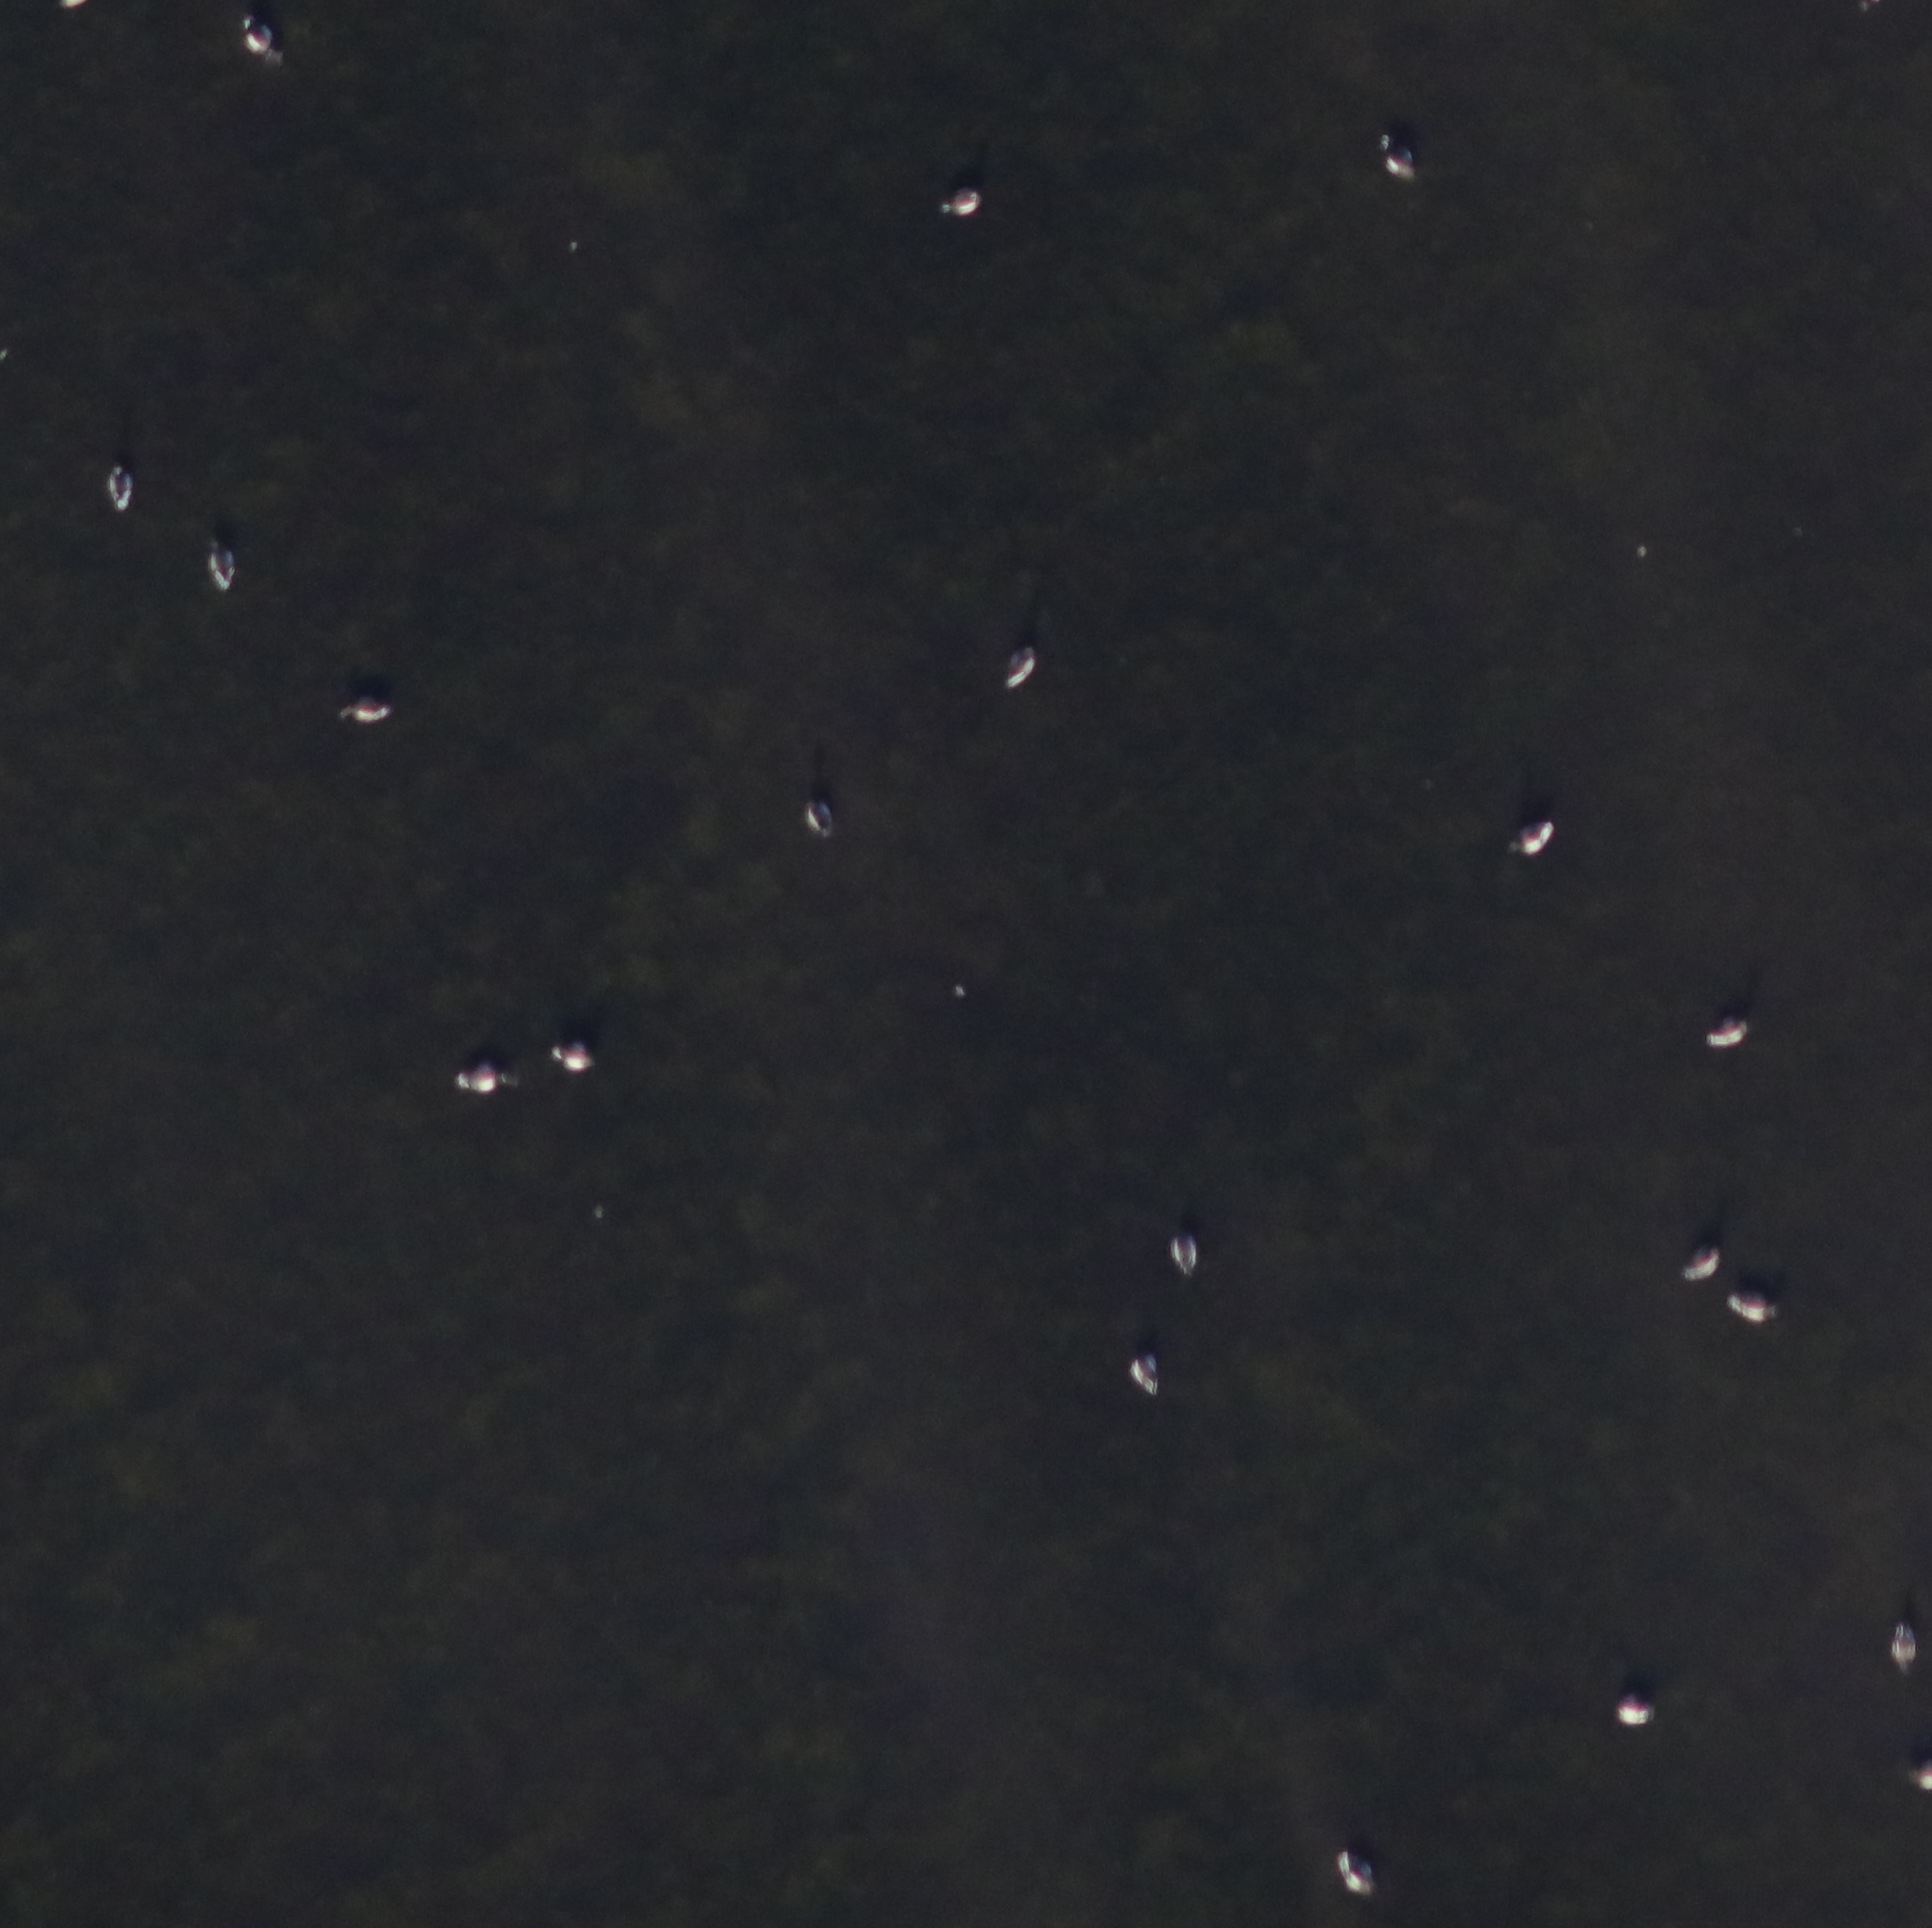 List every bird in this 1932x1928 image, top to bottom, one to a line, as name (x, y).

brant (68, 2)
brant (260, 35)
brant (1399, 157)
brant (965, 200)
brant (120, 484)
brant (223, 564)
brant (1024, 671)
brant (370, 706)
brant (820, 814)
brant (1533, 836)
brant (1730, 1034)
brant (575, 1053)
brant (484, 1075)
brant (1184, 1252)
brant (1704, 1263)
brant (1755, 1307)
brant (1146, 1371)
brant (1898, 1650)
brant (1639, 1706)
brant (1357, 1874)